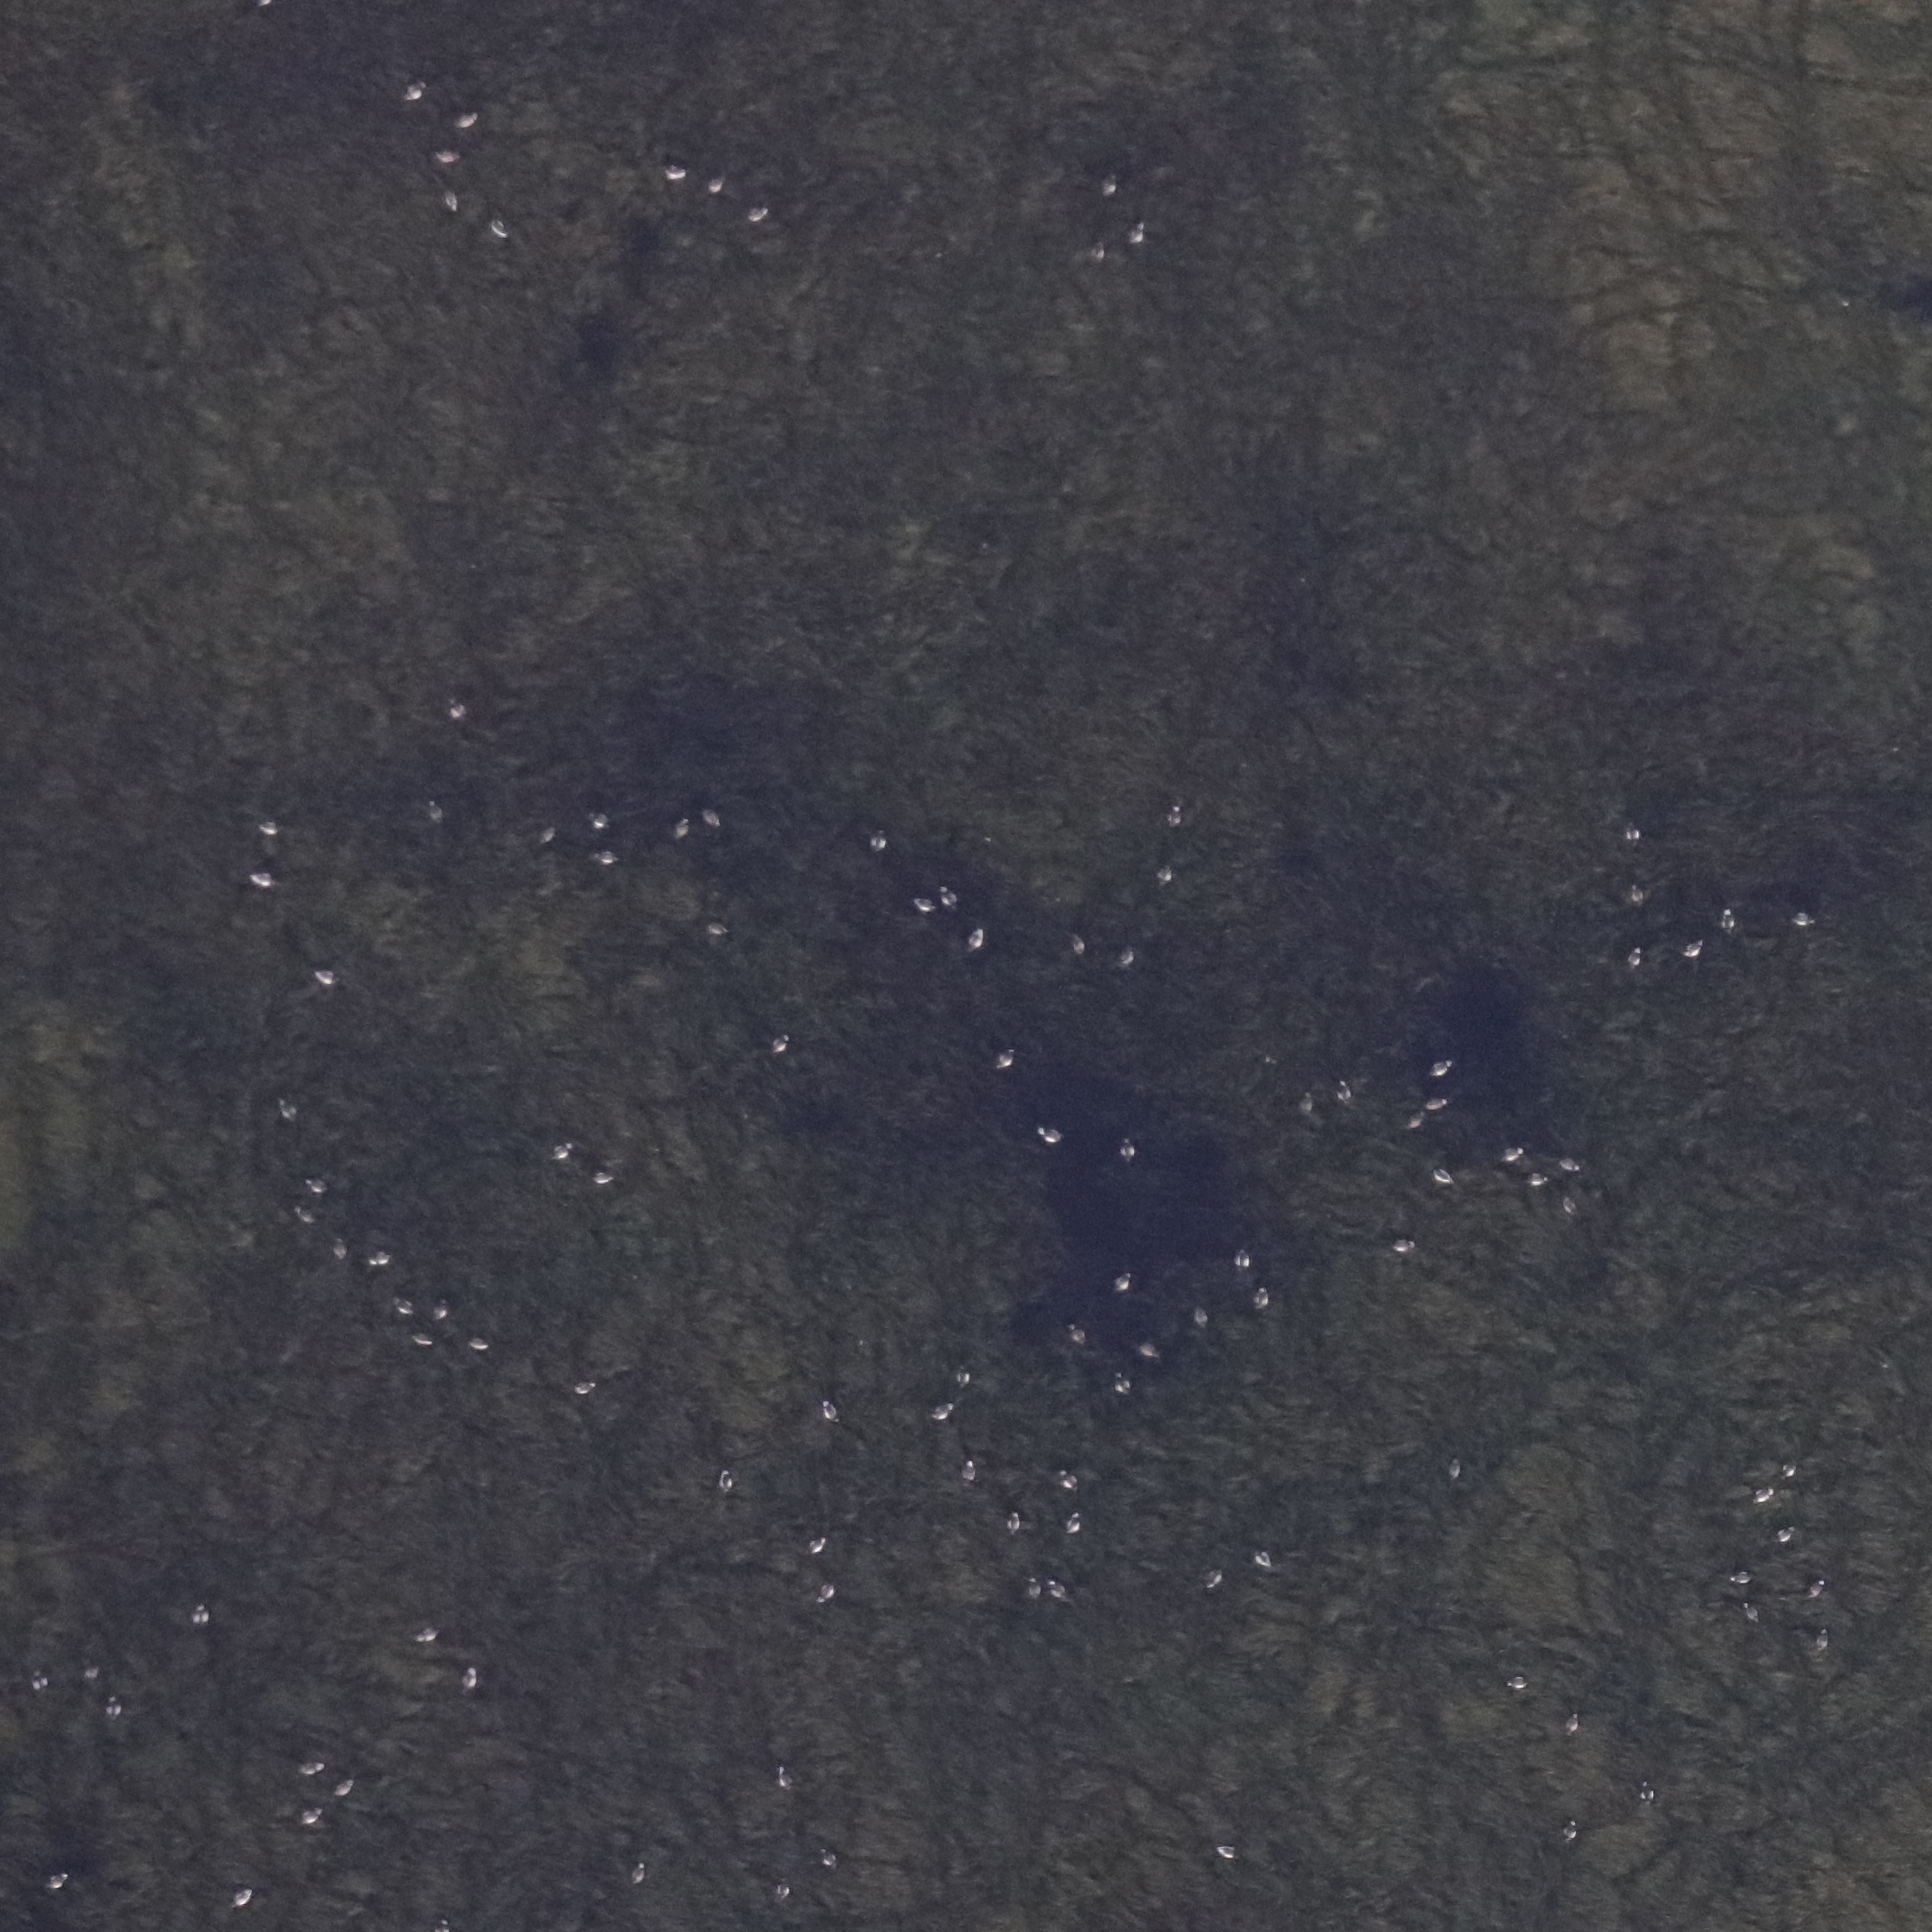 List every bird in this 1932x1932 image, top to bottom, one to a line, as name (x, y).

brant (263, 4)
brant (409, 96)
brant (468, 123)
brant (436, 161)
brant (671, 171)
brant (1110, 179)
brant (720, 184)
brant (453, 194)
brant (761, 208)
brant (496, 223)
brant (1135, 229)
brant (1098, 257)
brant (456, 710)
brant (434, 803)
brant (263, 816)
brant (1174, 816)
brant (603, 817)
brant (722, 822)
brant (545, 826)
brant (686, 828)
brant (1639, 828)
brant (605, 850)
brant (876, 850)
brant (269, 874)
brant (1167, 874)
brant (1640, 893)
brant (949, 896)
brant (921, 905)
brant (1736, 912)
brant (1811, 914)
brant (715, 917)
brant (963, 934)
brant (1075, 943)
brant (1131, 952)
brant (1696, 953)
brant (1632, 962)
brant (317, 976)
brant (783, 1043)
brant (1009, 1060)
brant (1436, 1071)
brant (1345, 1097)
brant (1438, 1102)
brant (297, 1104)
brant (1304, 1106)
brant (1421, 1118)
brant (1051, 1134)
brant (1517, 1148)
brant (561, 1150)
brant (1130, 1158)
brant (1578, 1168)
brant (1543, 1174)
brant (607, 1177)
brant (1440, 1185)
brant (317, 1187)
brant (1573, 1203)
brant (310, 1209)
brant (344, 1249)
brant (1402, 1253)
brant (388, 1261)
brant (1244, 1263)
brant (1126, 1290)
brant (408, 1304)
brant (1261, 1308)
brant (444, 1311)
brant (1199, 1313)
brant (1073, 1339)
brant (425, 1340)
brant (477, 1341)
brant (1153, 1350)
brant (1116, 1383)
brant (963, 1384)
brant (586, 1391)
brant (940, 1408)
brant (836, 1409)
brant (1455, 1462)
brant (964, 1465)
brant (1793, 1469)
brant (722, 1483)
brant (1765, 1488)
brant (1069, 1489)
brant (1012, 1519)
brant (1074, 1524)
brant (1793, 1531)
brant (811, 1548)
brant (1263, 1561)
brant (1747, 1570)
brant (1218, 1579)
brant (1821, 1583)
brant (1034, 1588)
brant (1067, 1588)
brant (830, 1609)
brant (210, 1612)
brant (1753, 1612)
brant (1820, 1626)
brant (431, 1636)
brant (44, 1675)
brant (479, 1675)
brant (1528, 1679)
brant (115, 1706)
brant (1576, 1727)
brant (316, 1769)
brant (786, 1777)
brant (357, 1786)
brant (1645, 1793)
brant (307, 1816)
brant (1573, 1832)
brant (835, 1855)
brant (1234, 1855)
brant (631, 1880)
brant (65, 1887)
brant (782, 1892)
brant (248, 1898)
brant (451, 1925)